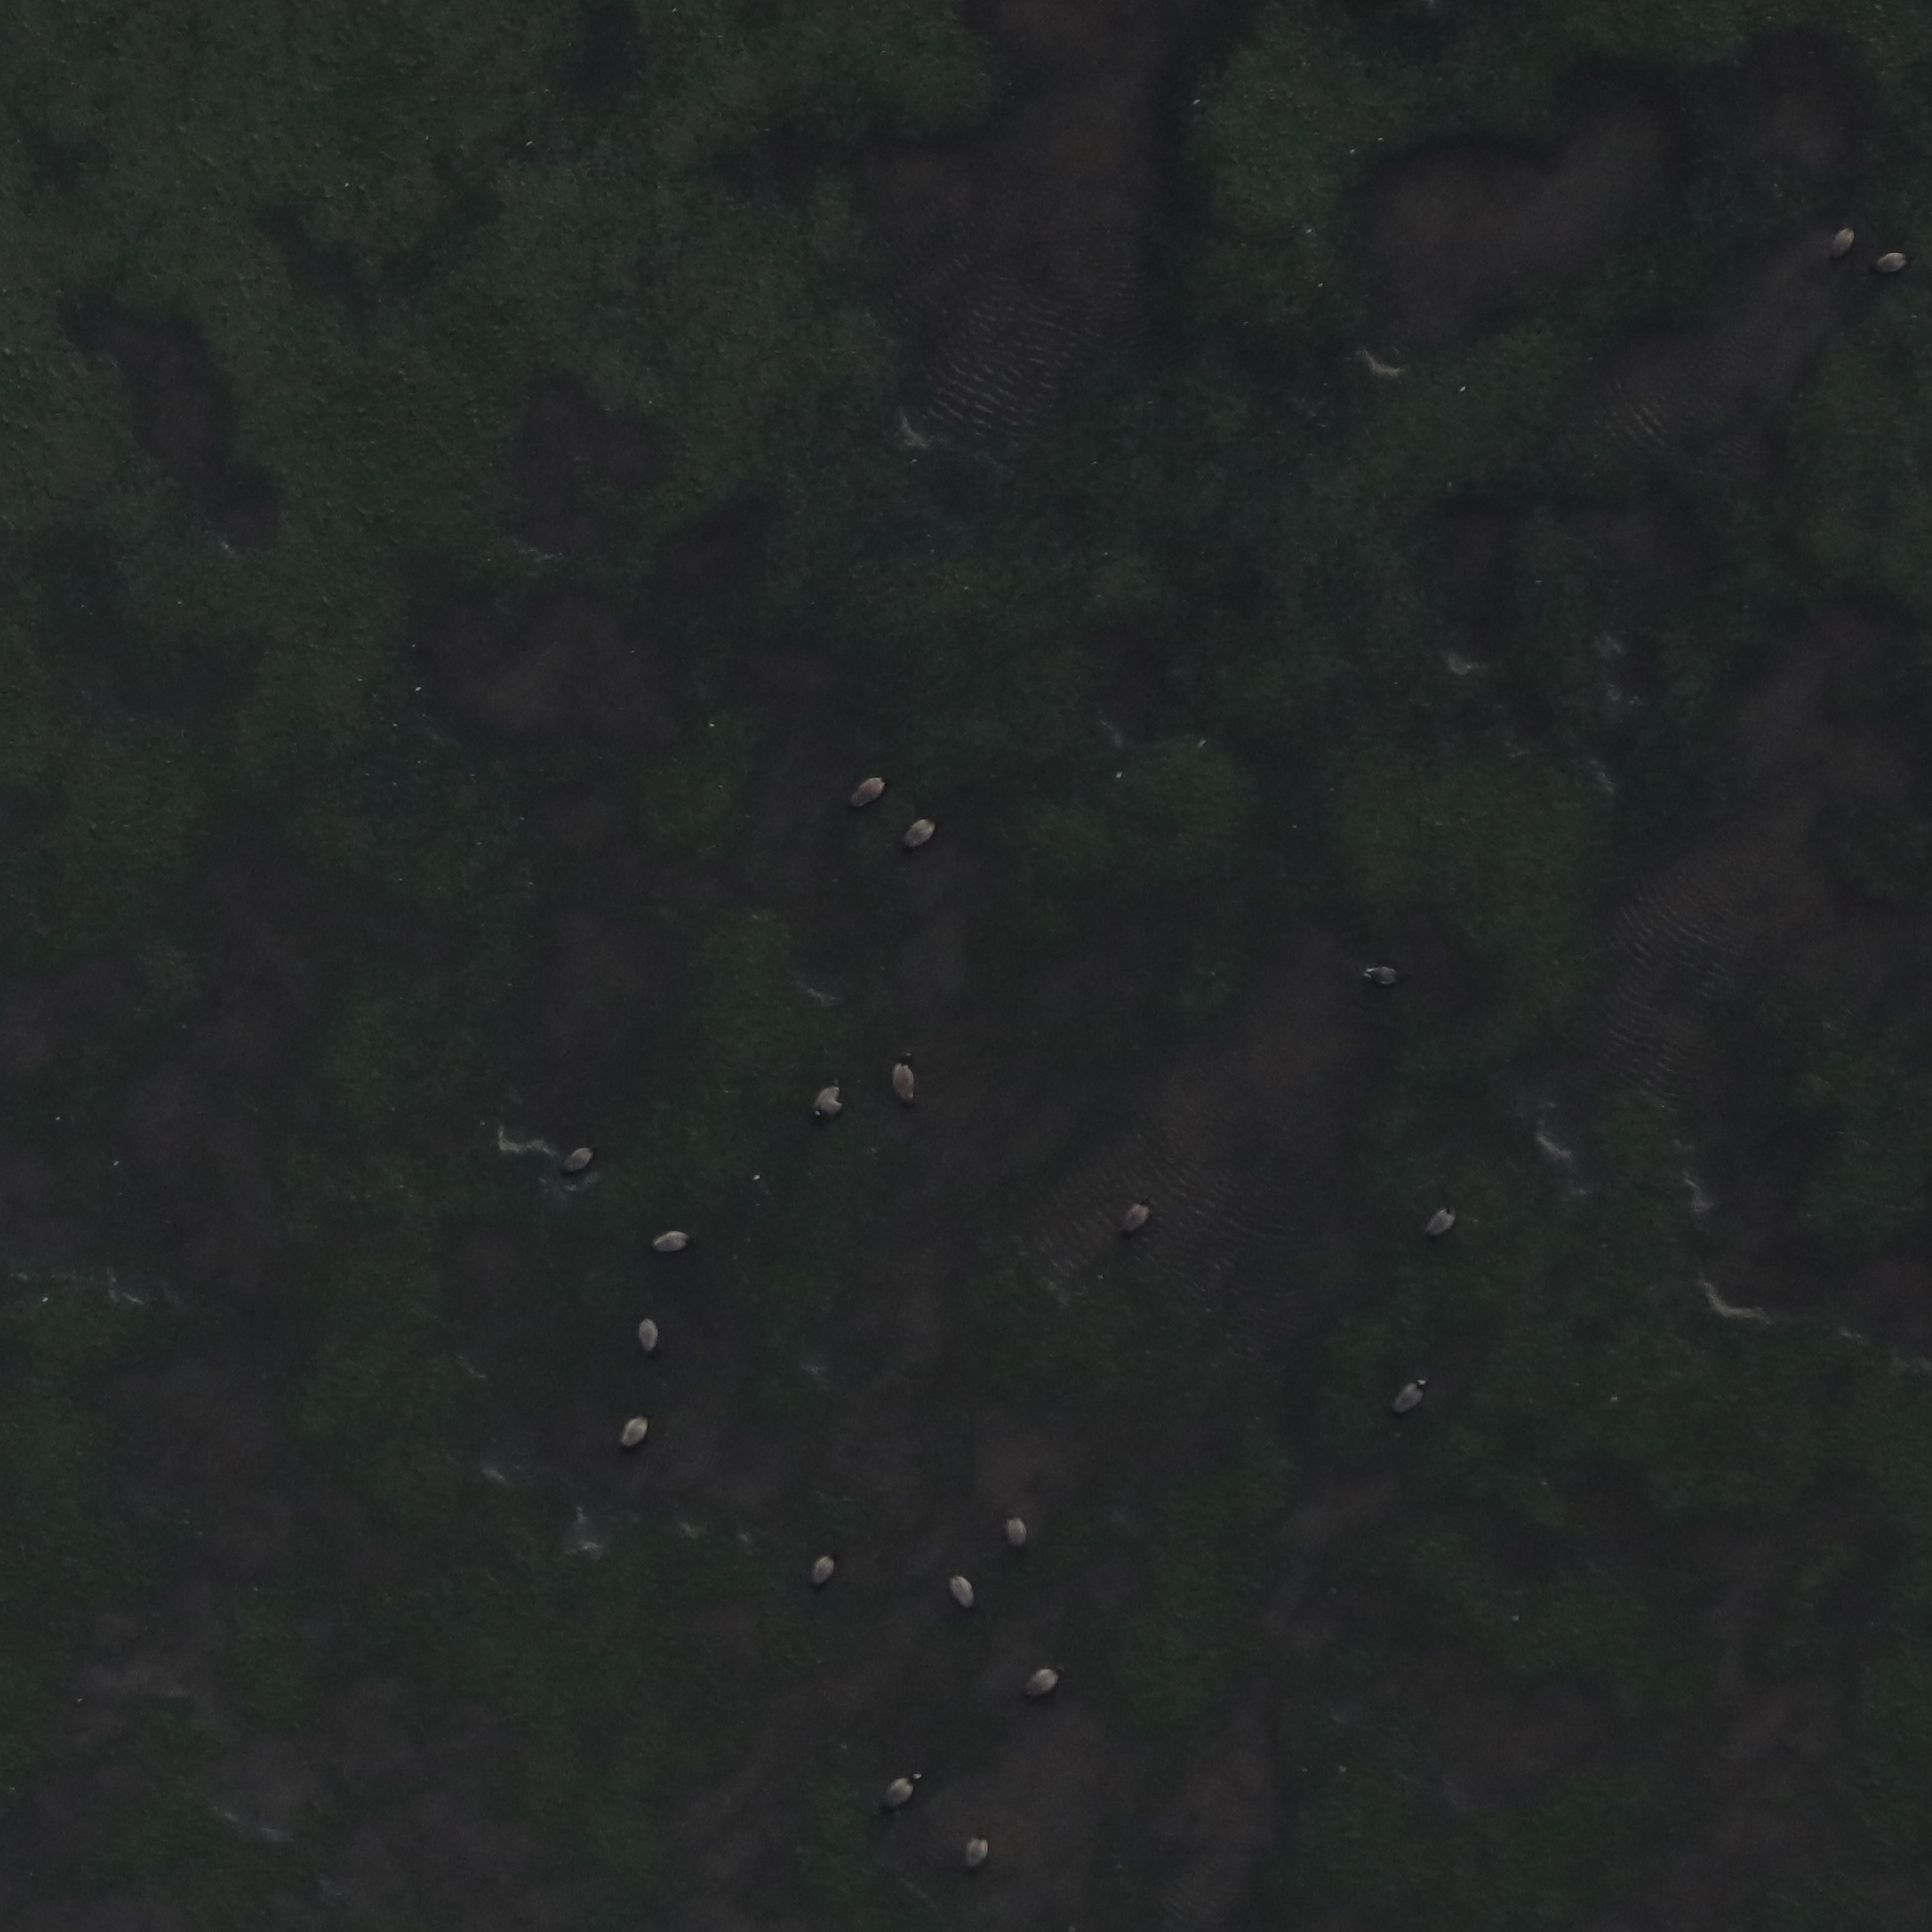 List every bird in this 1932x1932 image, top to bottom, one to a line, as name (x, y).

Canada goose (1842, 237)
Canada goose (1891, 266)
Canada goose (873, 793)
Canada goose (922, 838)
Canada goose (1381, 972)
Canada goose (903, 1082)
Canada goose (829, 1098)
Canada goose (576, 1160)
Canada goose (1137, 1219)
Canada goose (1438, 1224)
Canada goose (677, 1235)
Canada goose (645, 1328)
Canada goose (1409, 1396)
Canada goose (638, 1426)
Canada goose (1017, 1535)
Canada goose (828, 1568)
Canada goose (968, 1595)
Canada goose (1044, 1680)
Canada goose (900, 1785)
Canada goose (976, 1848)